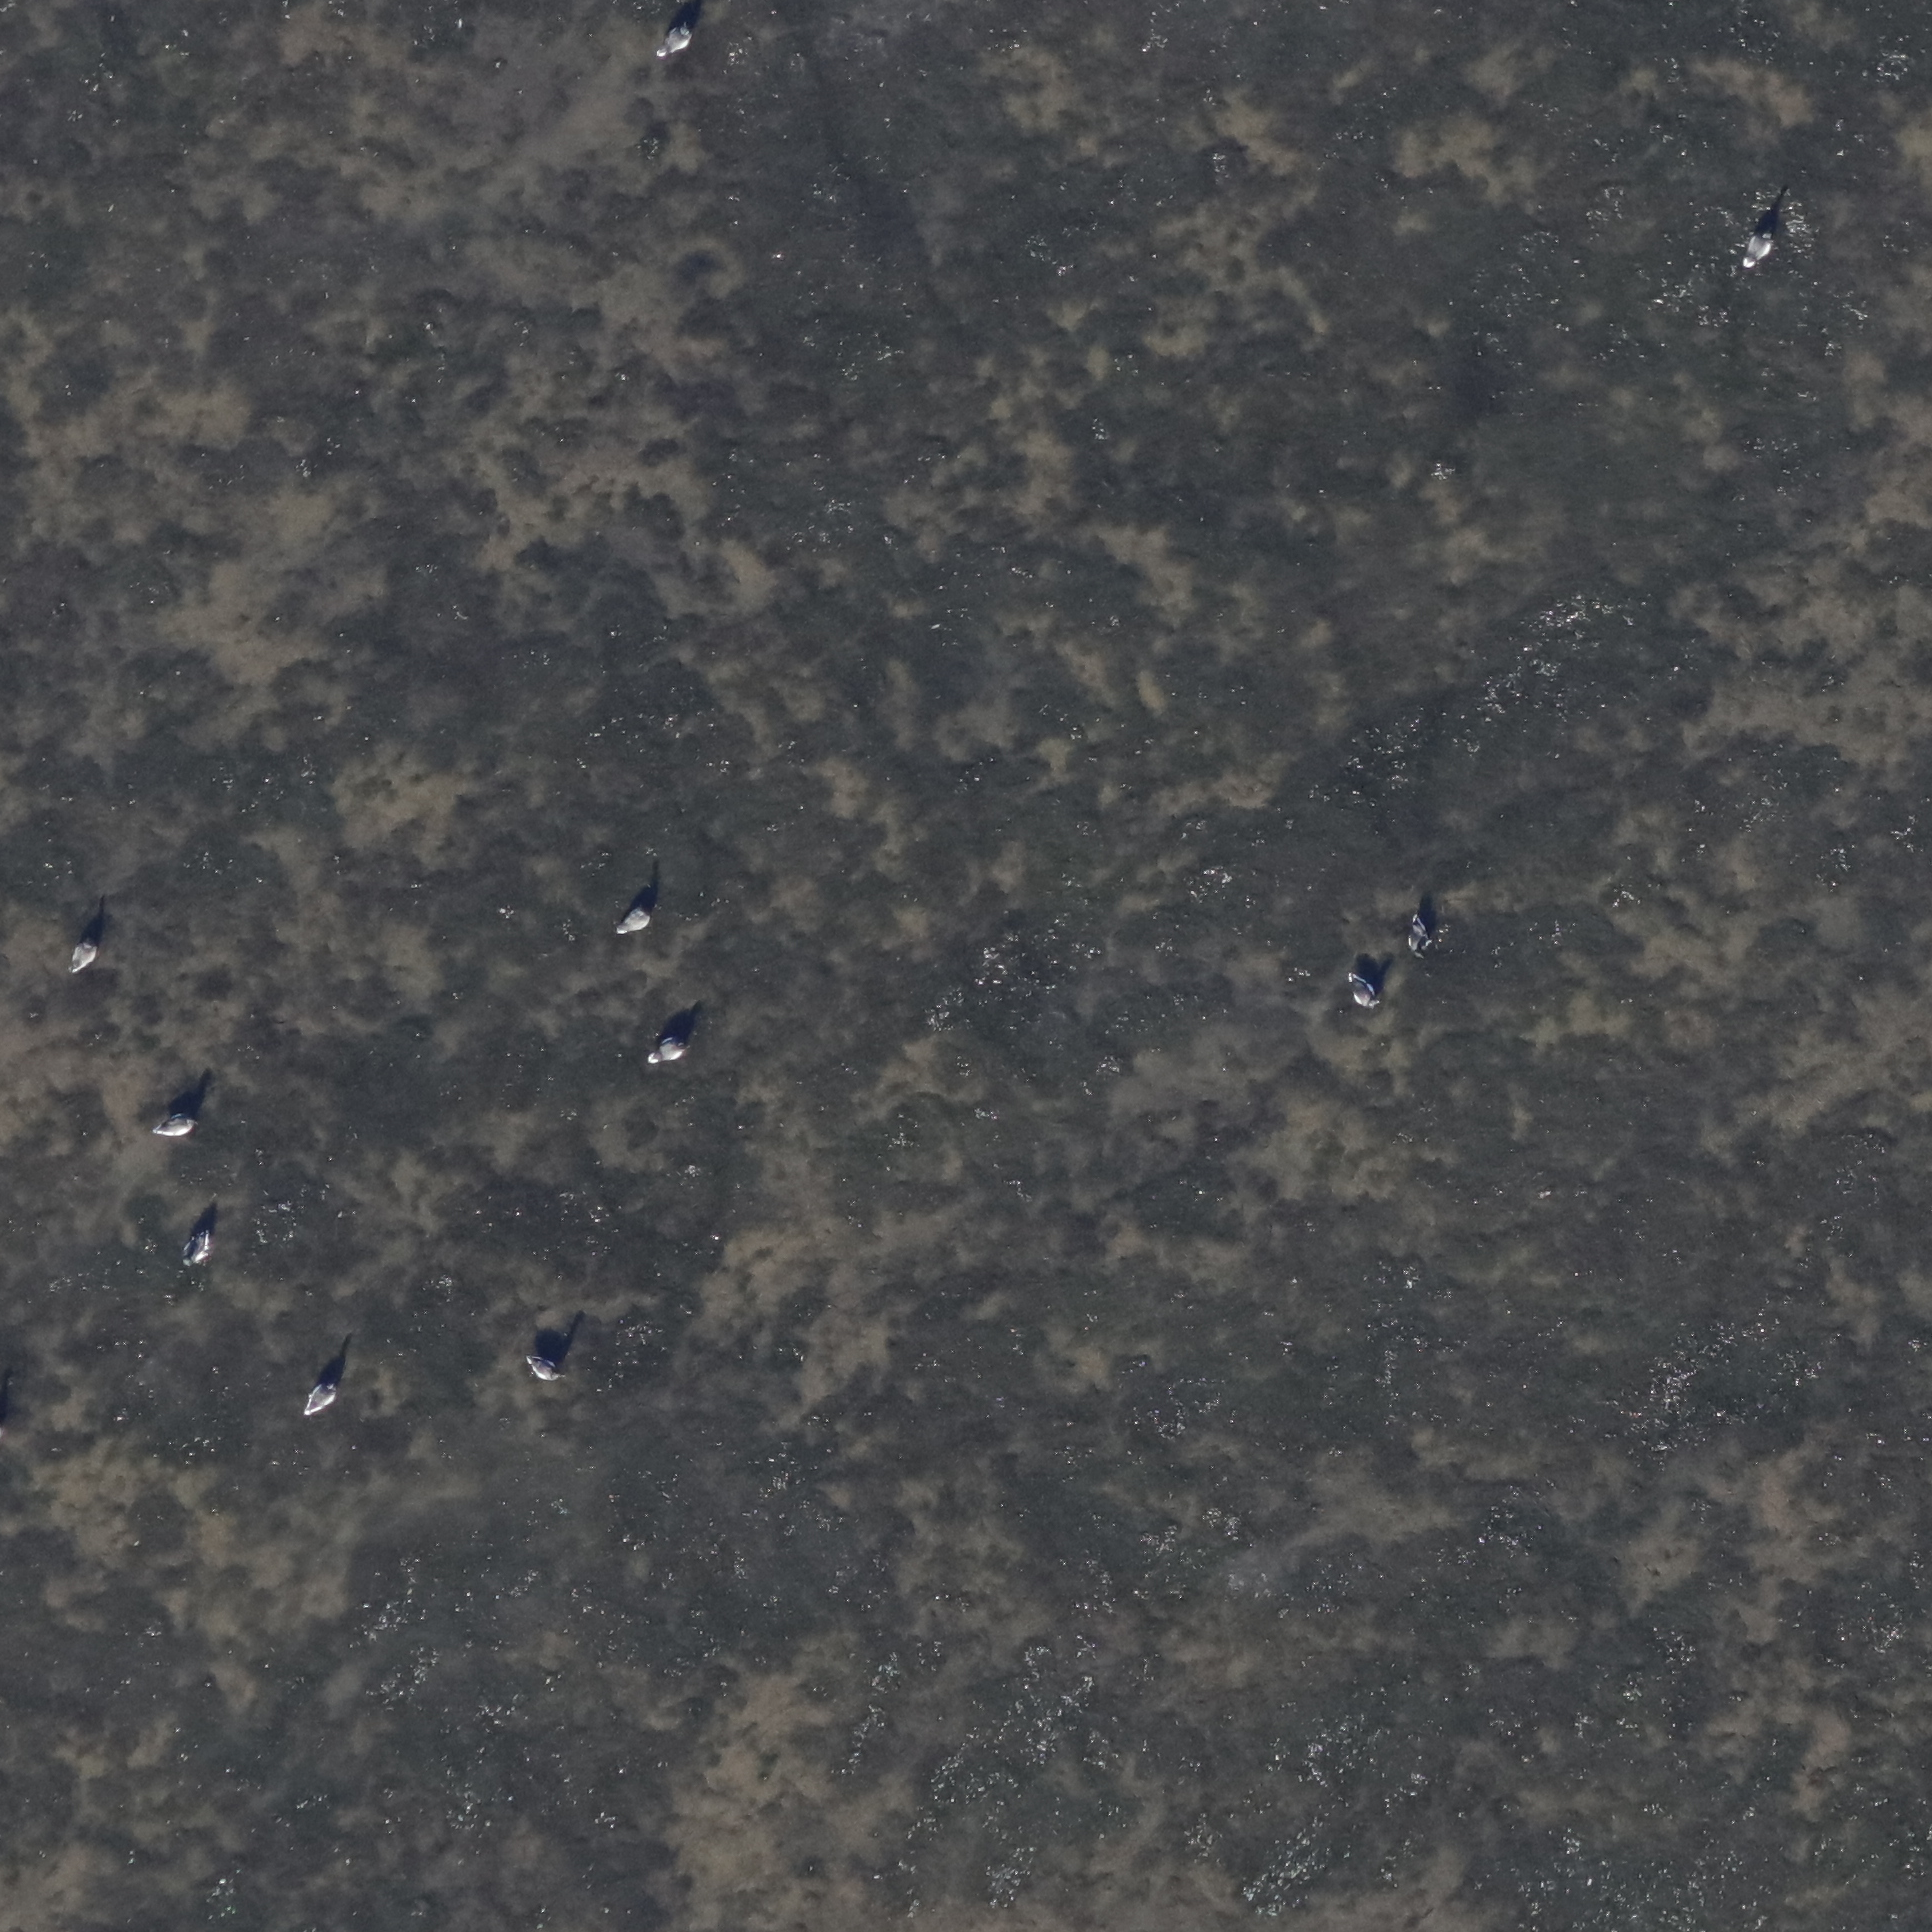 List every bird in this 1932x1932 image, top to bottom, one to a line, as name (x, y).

brant (674, 40)
brant (1758, 247)
brant (636, 920)
brant (1414, 937)
brant (83, 954)
brant (1365, 991)
brant (668, 1050)
brant (174, 1124)
brant (197, 1246)
brant (542, 1367)
brant (320, 1396)